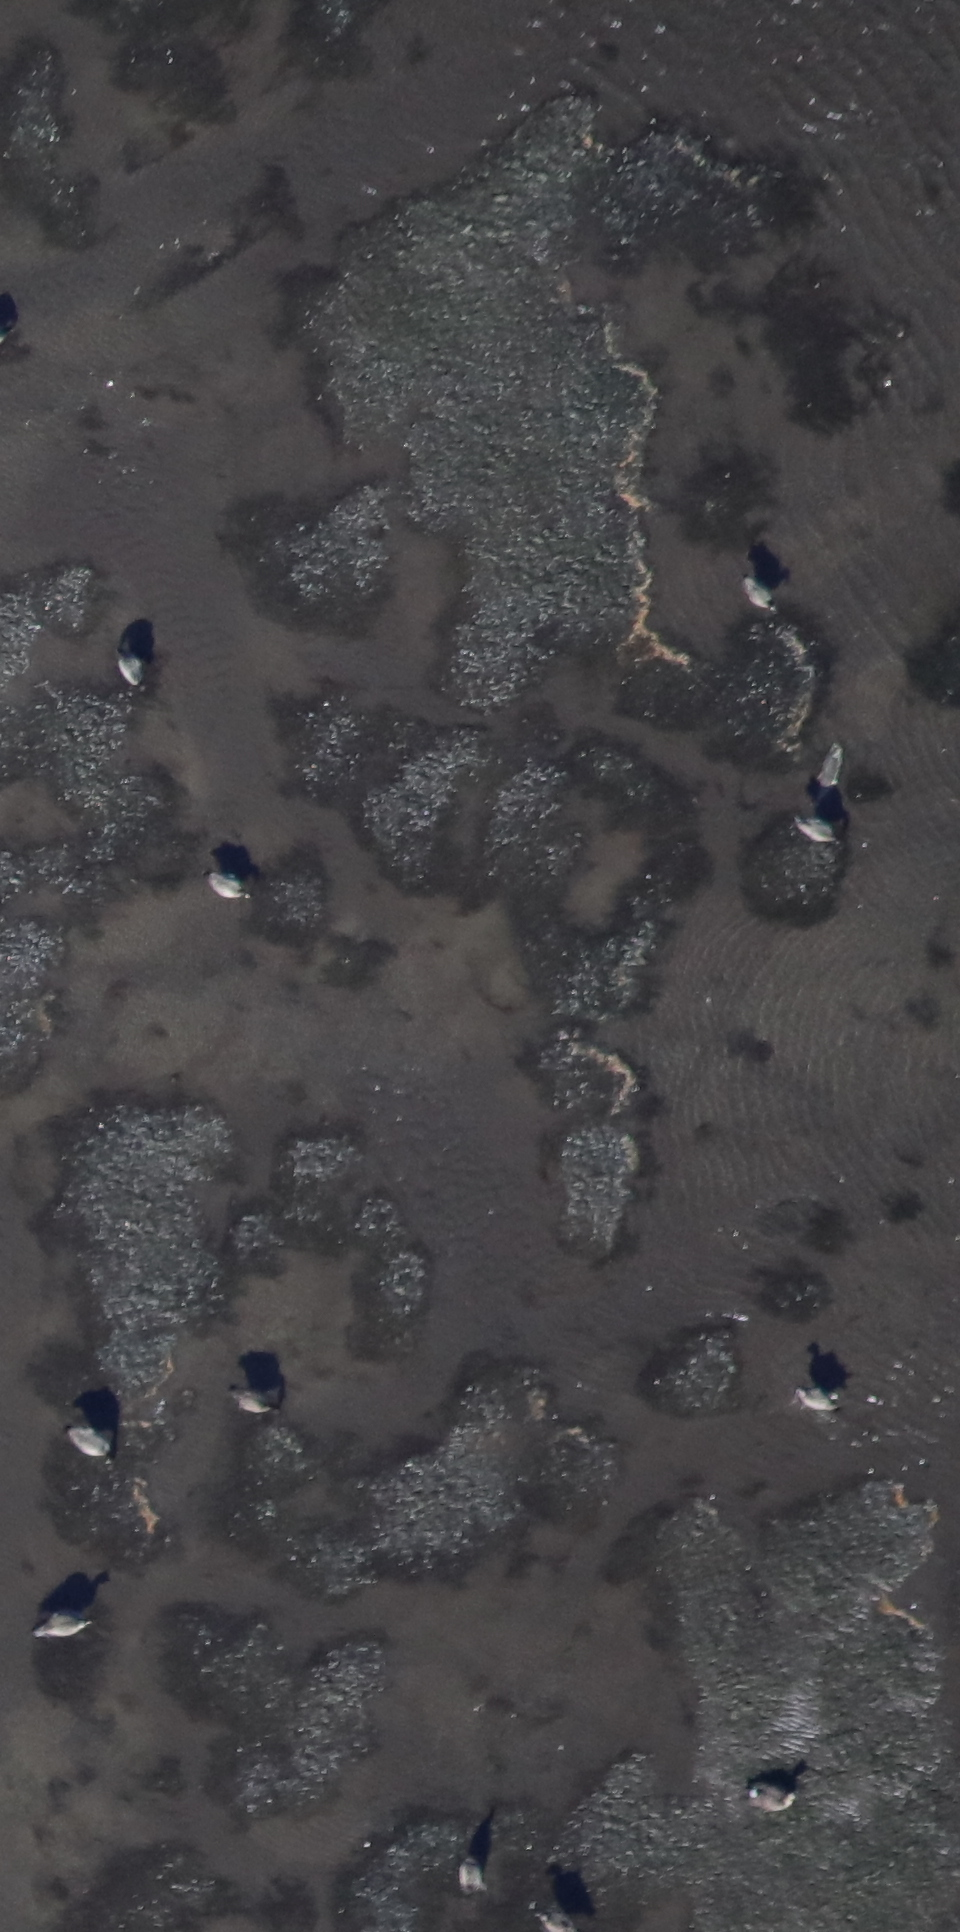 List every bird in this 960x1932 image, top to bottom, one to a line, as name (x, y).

Canada goose (761, 593)
Canada goose (133, 666)
Canada goose (828, 773)
Canada goose (822, 831)
Canada goose (227, 887)
Canada goose (822, 1400)
Canada goose (249, 1403)
Canada goose (94, 1446)
Canada goose (64, 1621)
Canada goose (777, 1801)
Canada goose (469, 1877)
Canada goose (559, 1928)